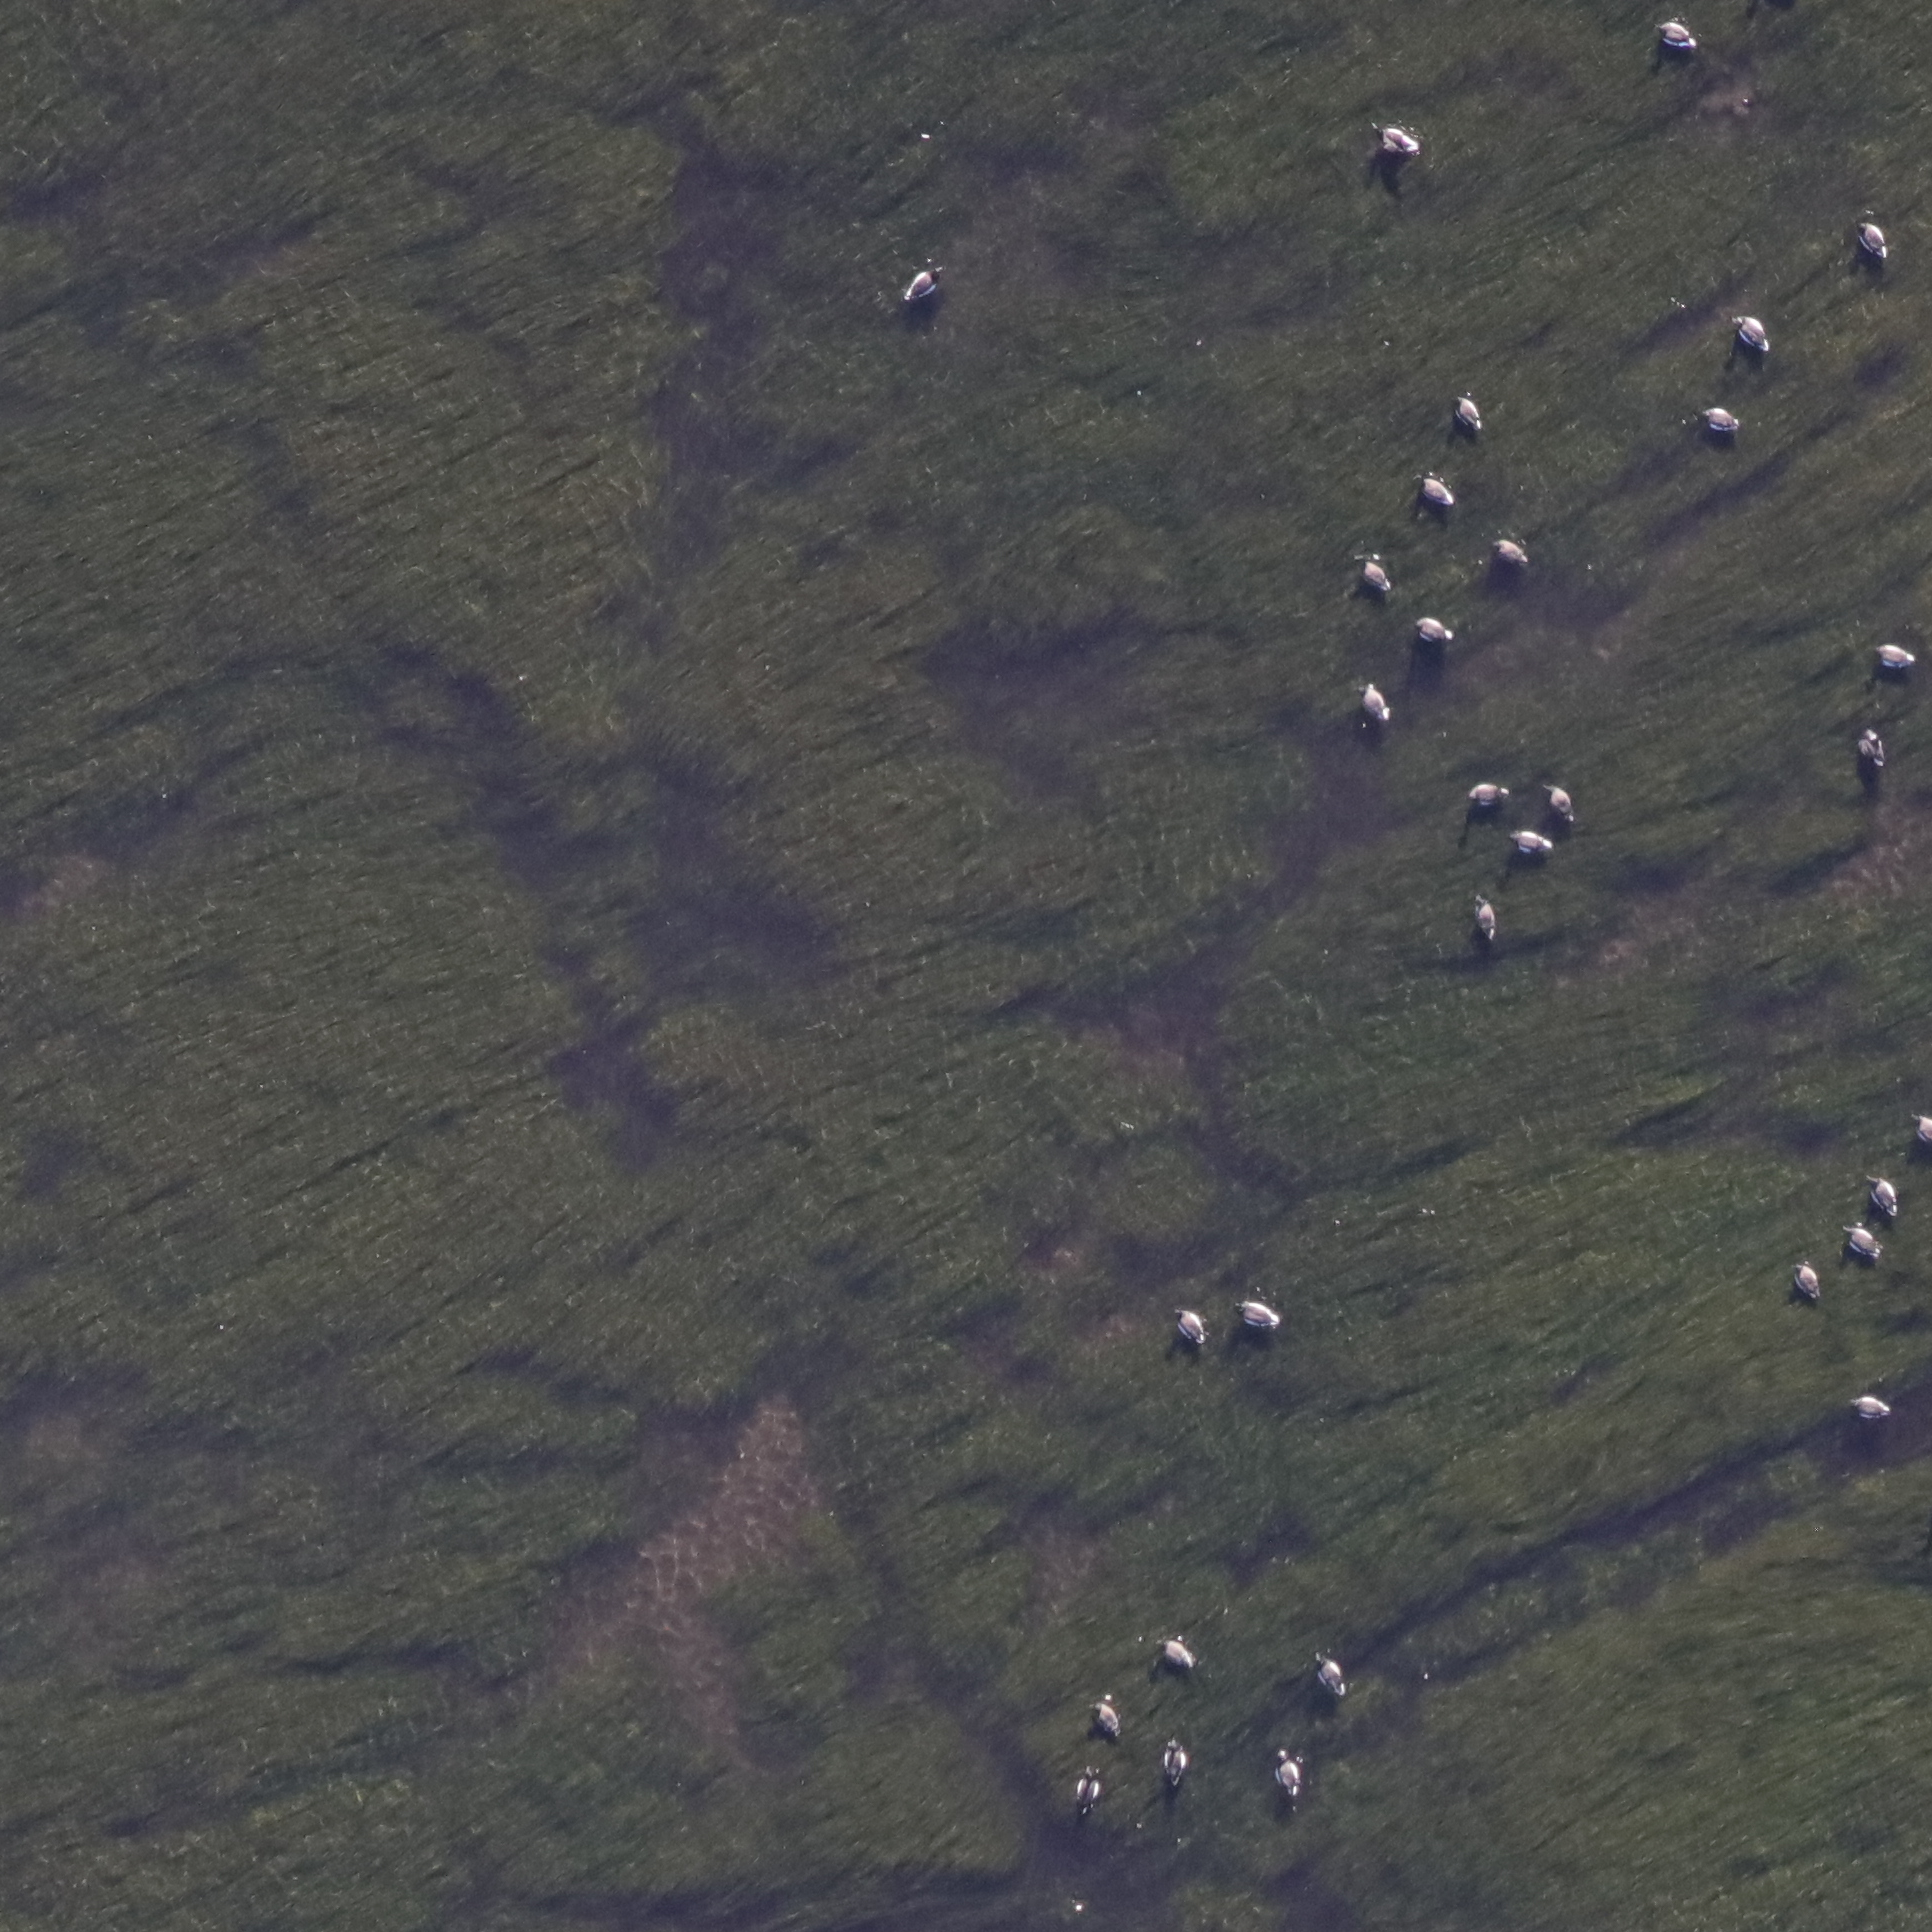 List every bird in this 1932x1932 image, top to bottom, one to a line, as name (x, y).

brant (1675, 37)
brant (1397, 143)
brant (1872, 240)
brant (923, 284)
brant (1752, 333)
brant (1469, 414)
brant (1718, 419)
brant (1436, 493)
brant (1515, 553)
brant (1375, 575)
brant (1433, 632)
brant (1895, 656)
brant (1375, 707)
brant (1871, 749)
brant (1486, 795)
brant (1558, 801)
brant (1529, 842)
brant (1484, 919)
brant (1930, 1128)
brant (1883, 1194)
brant (1865, 1242)
brant (1807, 1280)
brant (1256, 1313)
brant (1190, 1326)
brant (1871, 1406)
brant (1177, 1652)
brant (1329, 1672)
brant (1105, 1717)
brant (1175, 1760)
brant (1288, 1771)
brant (1088, 1790)